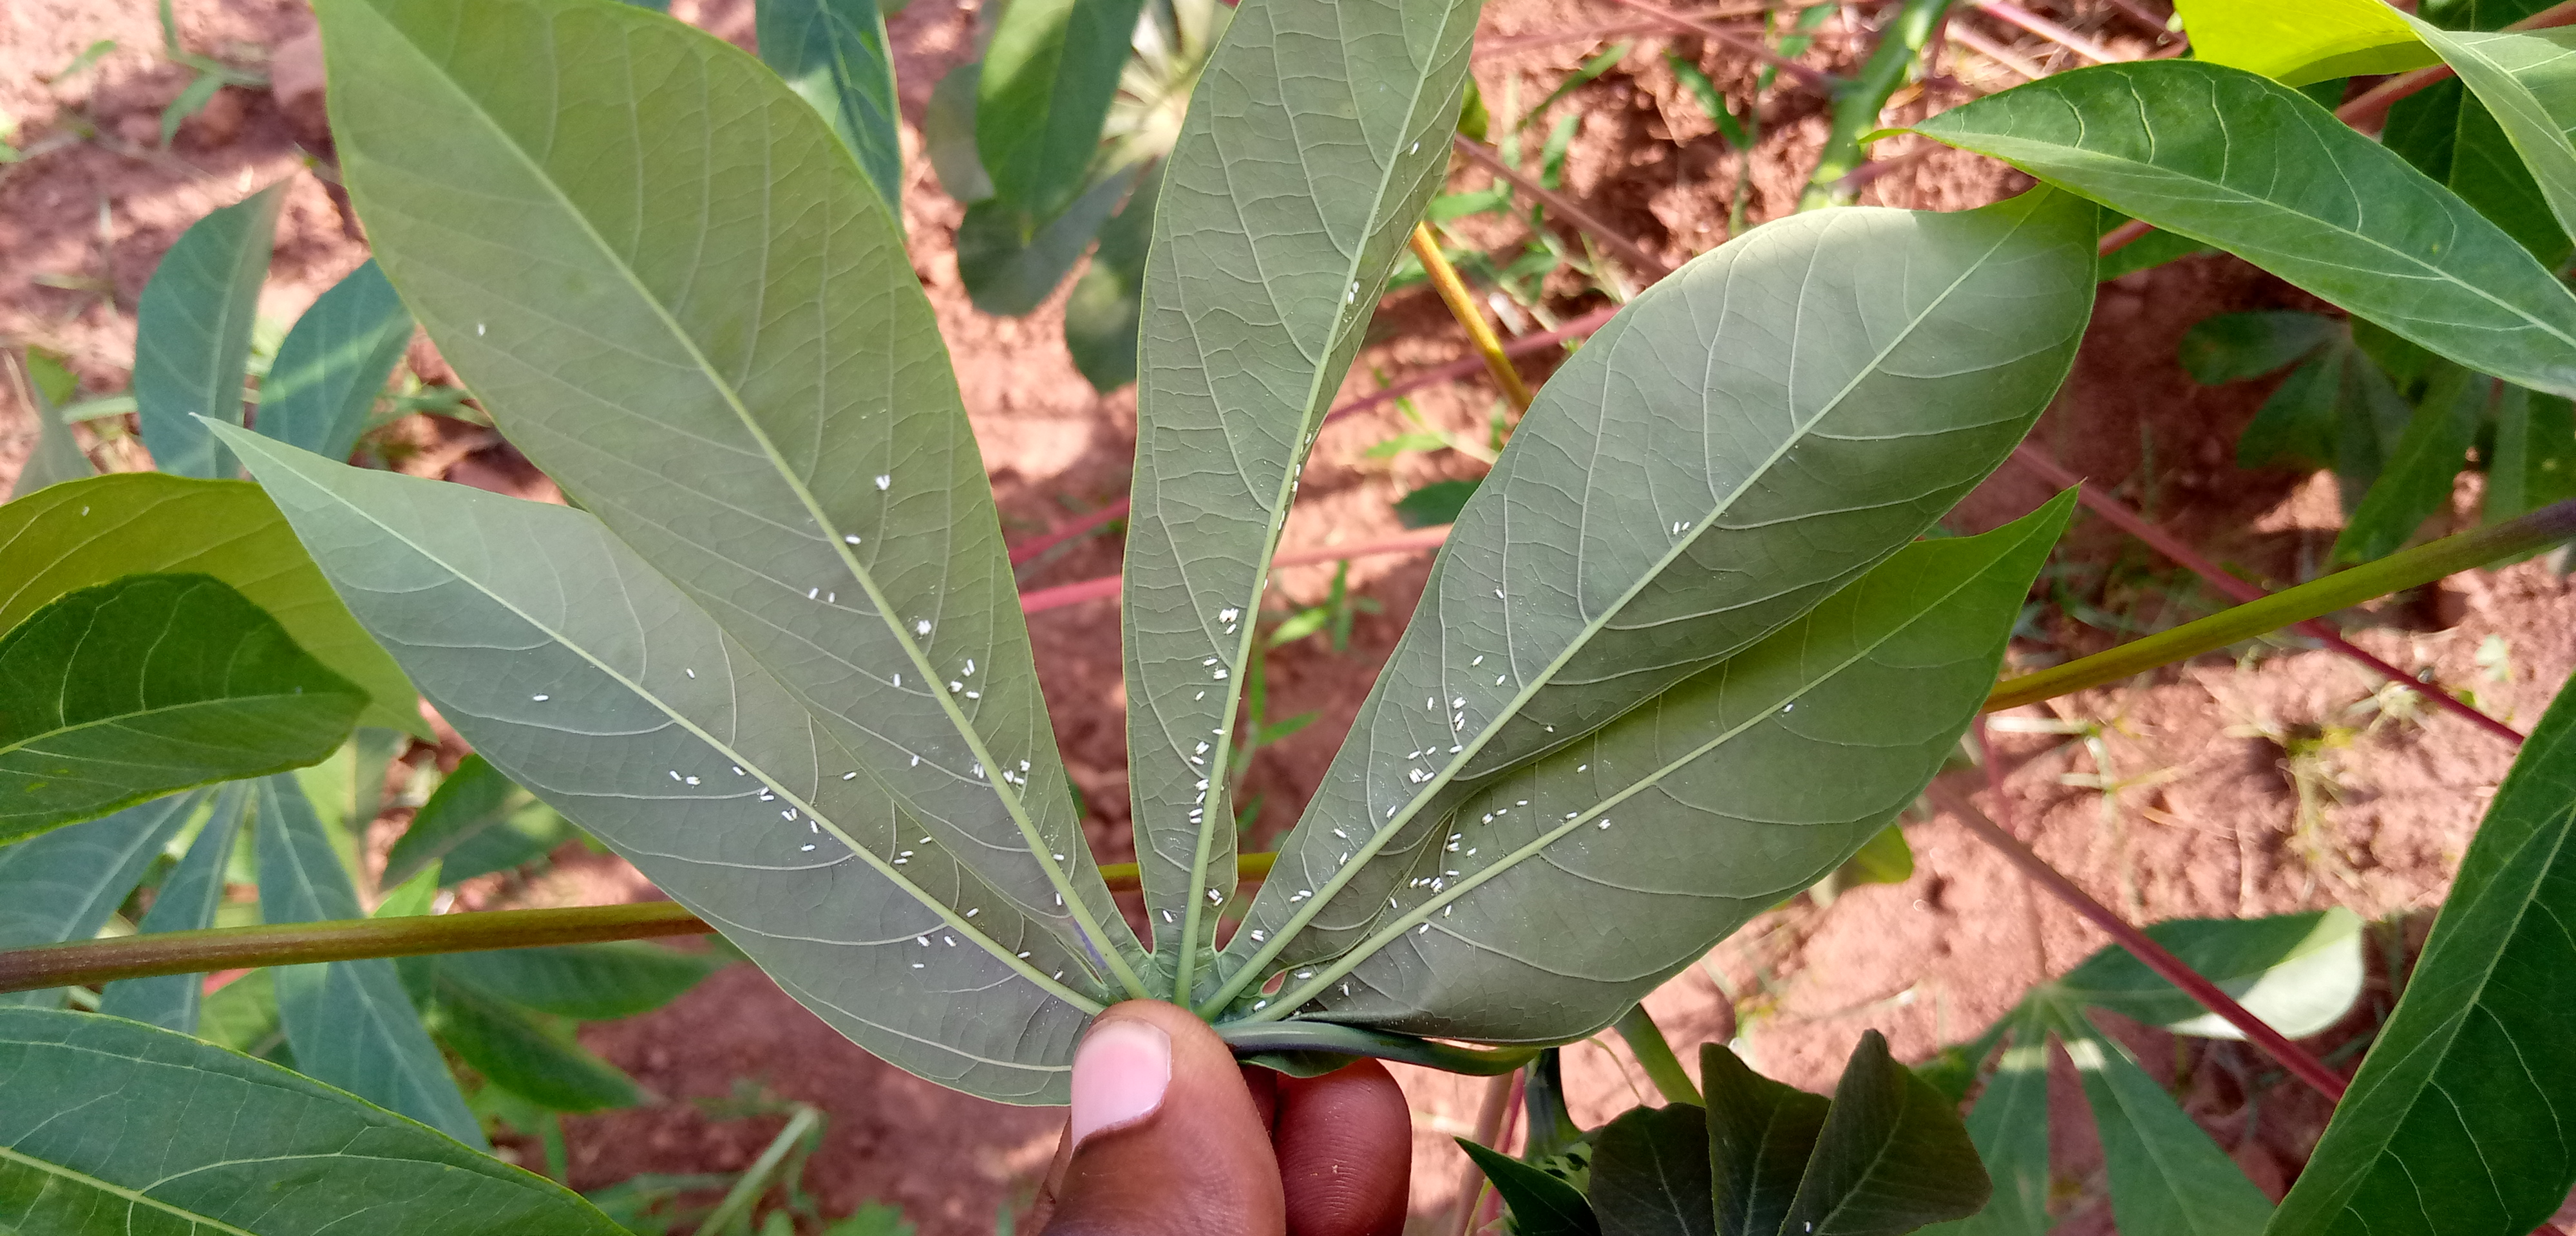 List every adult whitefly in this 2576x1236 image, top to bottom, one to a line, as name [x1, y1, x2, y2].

whitefly [1408, 137, 1421, 156]
whitefly [1349, 277, 1359, 292]
whitefly [1352, 280, 1360, 294]
whitefly [1346, 290, 1351, 305]
whitefly [1347, 290, 1356, 308]
whitefly [1303, 431, 1313, 445]
whitefly [1294, 463, 1302, 478]
whitefly [884, 472, 895, 487]
whitefly [874, 475, 888, 492]
whitefly [1289, 478, 1299, 494]
whitefly [1671, 520, 1681, 536]
whitefly [1680, 520, 1692, 532]
whitefly [844, 534, 864, 547]
whitefly [807, 586, 821, 602]
whitefly [1493, 587, 1507, 601]
whitefly [826, 590, 839, 605]
whitefly [1222, 607, 1229, 622]
whitefly [1218, 608, 1227, 621]
whitefly [1229, 608, 1239, 623]
whitefly [911, 617, 938, 639]
whitefly [915, 619, 934, 637]
whitefly [1224, 623, 1238, 636]
whitefly [1470, 653, 1484, 668]
whitefly [1202, 656, 1221, 668]
whitefly [965, 657, 980, 675]
whitefly [683, 666, 699, 680]
whitefly [959, 666, 971, 679]
whitefly [1213, 668, 1227, 675]
whitefly [892, 672, 904, 688]
whitefly [1493, 672, 1508, 688]
whitefly [1213, 673, 1228, 680]
whitefly [948, 680, 965, 688]
whitefly [949, 686, 962, 694]
whitefly [1193, 689, 1206, 702]
whitefly [964, 690, 981, 701]
whitefly [531, 693, 553, 704]
whitefly [1425, 694, 1435, 714]
whitefly [1452, 695, 1464, 705]
whitefly [1453, 698, 1467, 710]
whitefly [1781, 701, 1795, 715]
whitefly [1452, 709, 1465, 724]
whitefly [1455, 717, 1466, 733]
whitefly [1544, 724, 1555, 734]
whitefly [1210, 727, 1227, 736]
whitefly [1193, 740, 1206, 752]
whitefly [1196, 744, 1210, 756]
whitefly [1447, 744, 1463, 754]
whitefly [1424, 745, 1438, 758]
whitefly [1406, 748, 1422, 762]
whitefly [909, 752, 922, 768]
whitefly [1189, 755, 1206, 767]
whitefly [1018, 759, 1030, 767]
whitefly [972, 761, 980, 775]
whitefly [1573, 762, 1590, 774]
whitefly [978, 763, 987, 780]
whitefly [730, 765, 748, 778]
whitefly [1019, 766, 1030, 772]
whitefly [1414, 767, 1425, 778]
whitefly [668, 769, 683, 782]
whitefly [1410, 769, 1423, 783]
whitefly [840, 770, 859, 782]
whitefly [1001, 771, 1012, 783]
whitefly [1408, 771, 1418, 784]
whitefly [1421, 771, 1436, 783]
whitefly [685, 776, 700, 782]
whitefly [1013, 776, 1027, 785]
whitefly [1194, 778, 1209, 787]
whitefly [686, 780, 703, 787]
whitefly [1198, 783, 1209, 792]
whitefly [759, 786, 770, 796]
whitefly [1194, 790, 1206, 805]
whitefly [758, 795, 776, 802]
whitefly [1513, 798, 1532, 808]
whitefly [1385, 802, 1398, 819]
whitefly [1493, 805, 1508, 818]
whitefly [791, 806, 800, 819]
whitefly [1188, 807, 1204, 817]
whitefly [781, 809, 795, 823]
whitefly [1564, 810, 1580, 822]
whitefly [1481, 812, 1497, 826]
whitefly [1189, 816, 1202, 825]
whitefly [1597, 818, 1610, 829]
whitefly [809, 819, 821, 834]
whitefly [1601, 821, 1611, 831]
whitefly [1332, 826, 1348, 839]
whitefly [1448, 830, 1463, 842]
whitefly [917, 834, 933, 847]
whitefly [1446, 841, 1459, 850]
whitefly [799, 843, 819, 854]
whitefly [1466, 845, 1480, 859]
whitefly [1448, 846, 1461, 853]
whitefly [898, 849, 916, 858]
whitefly [1338, 850, 1349, 866]
whitefly [1052, 852, 1066, 861]
whitefly [893, 857, 909, 865]
whitefly [1444, 868, 1461, 877]
whitefly [1408, 876, 1419, 890]
whitefly [1419, 876, 1431, 888]
whitefly [1431, 876, 1441, 888]
whitefly [1432, 881, 1444, 895]
whitefly [1211, 888, 1222, 897]
whitefly [1298, 889, 1314, 898]
whitefly [1206, 890, 1218, 901]
whitefly [1054, 891, 1065, 907]
whitefly [1288, 895, 1303, 903]
whitefly [1388, 895, 1402, 911]
whitefly [1212, 895, 1224, 908]
whitefly [1442, 903, 1454, 919]
whitefly [964, 906, 981, 919]
whitefly [1161, 908, 1176, 925]
whitefly [1417, 922, 1431, 937]
whitefly [1252, 928, 1265, 937]
whitefly [1249, 933, 1264, 942]
whitefly [943, 934, 959, 950]
whitefly [916, 935, 929, 948]
whitefly [1016, 950, 1033, 960]
whitefly [911, 962, 929, 972]
whitefly [1052, 969, 1066, 981]
whitefly [1296, 970, 1314, 982]
whitefly [1341, 982, 1354, 998]
whitefly [1252, 999, 1267, 1014]